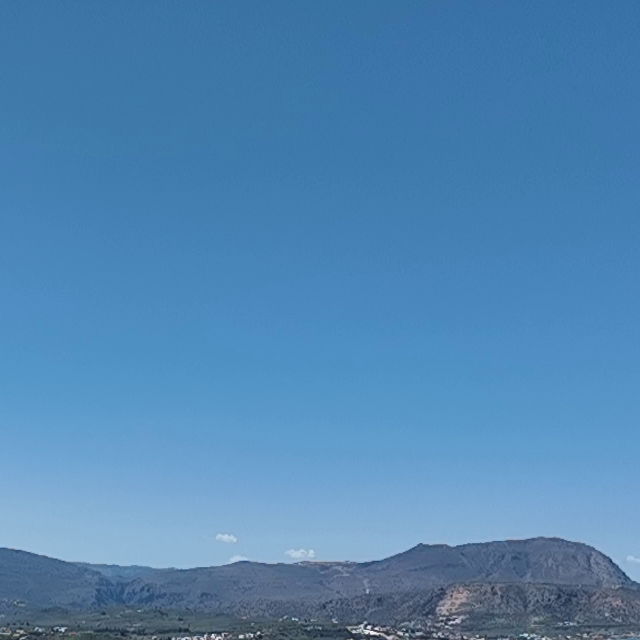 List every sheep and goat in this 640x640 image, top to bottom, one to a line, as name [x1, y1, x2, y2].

None